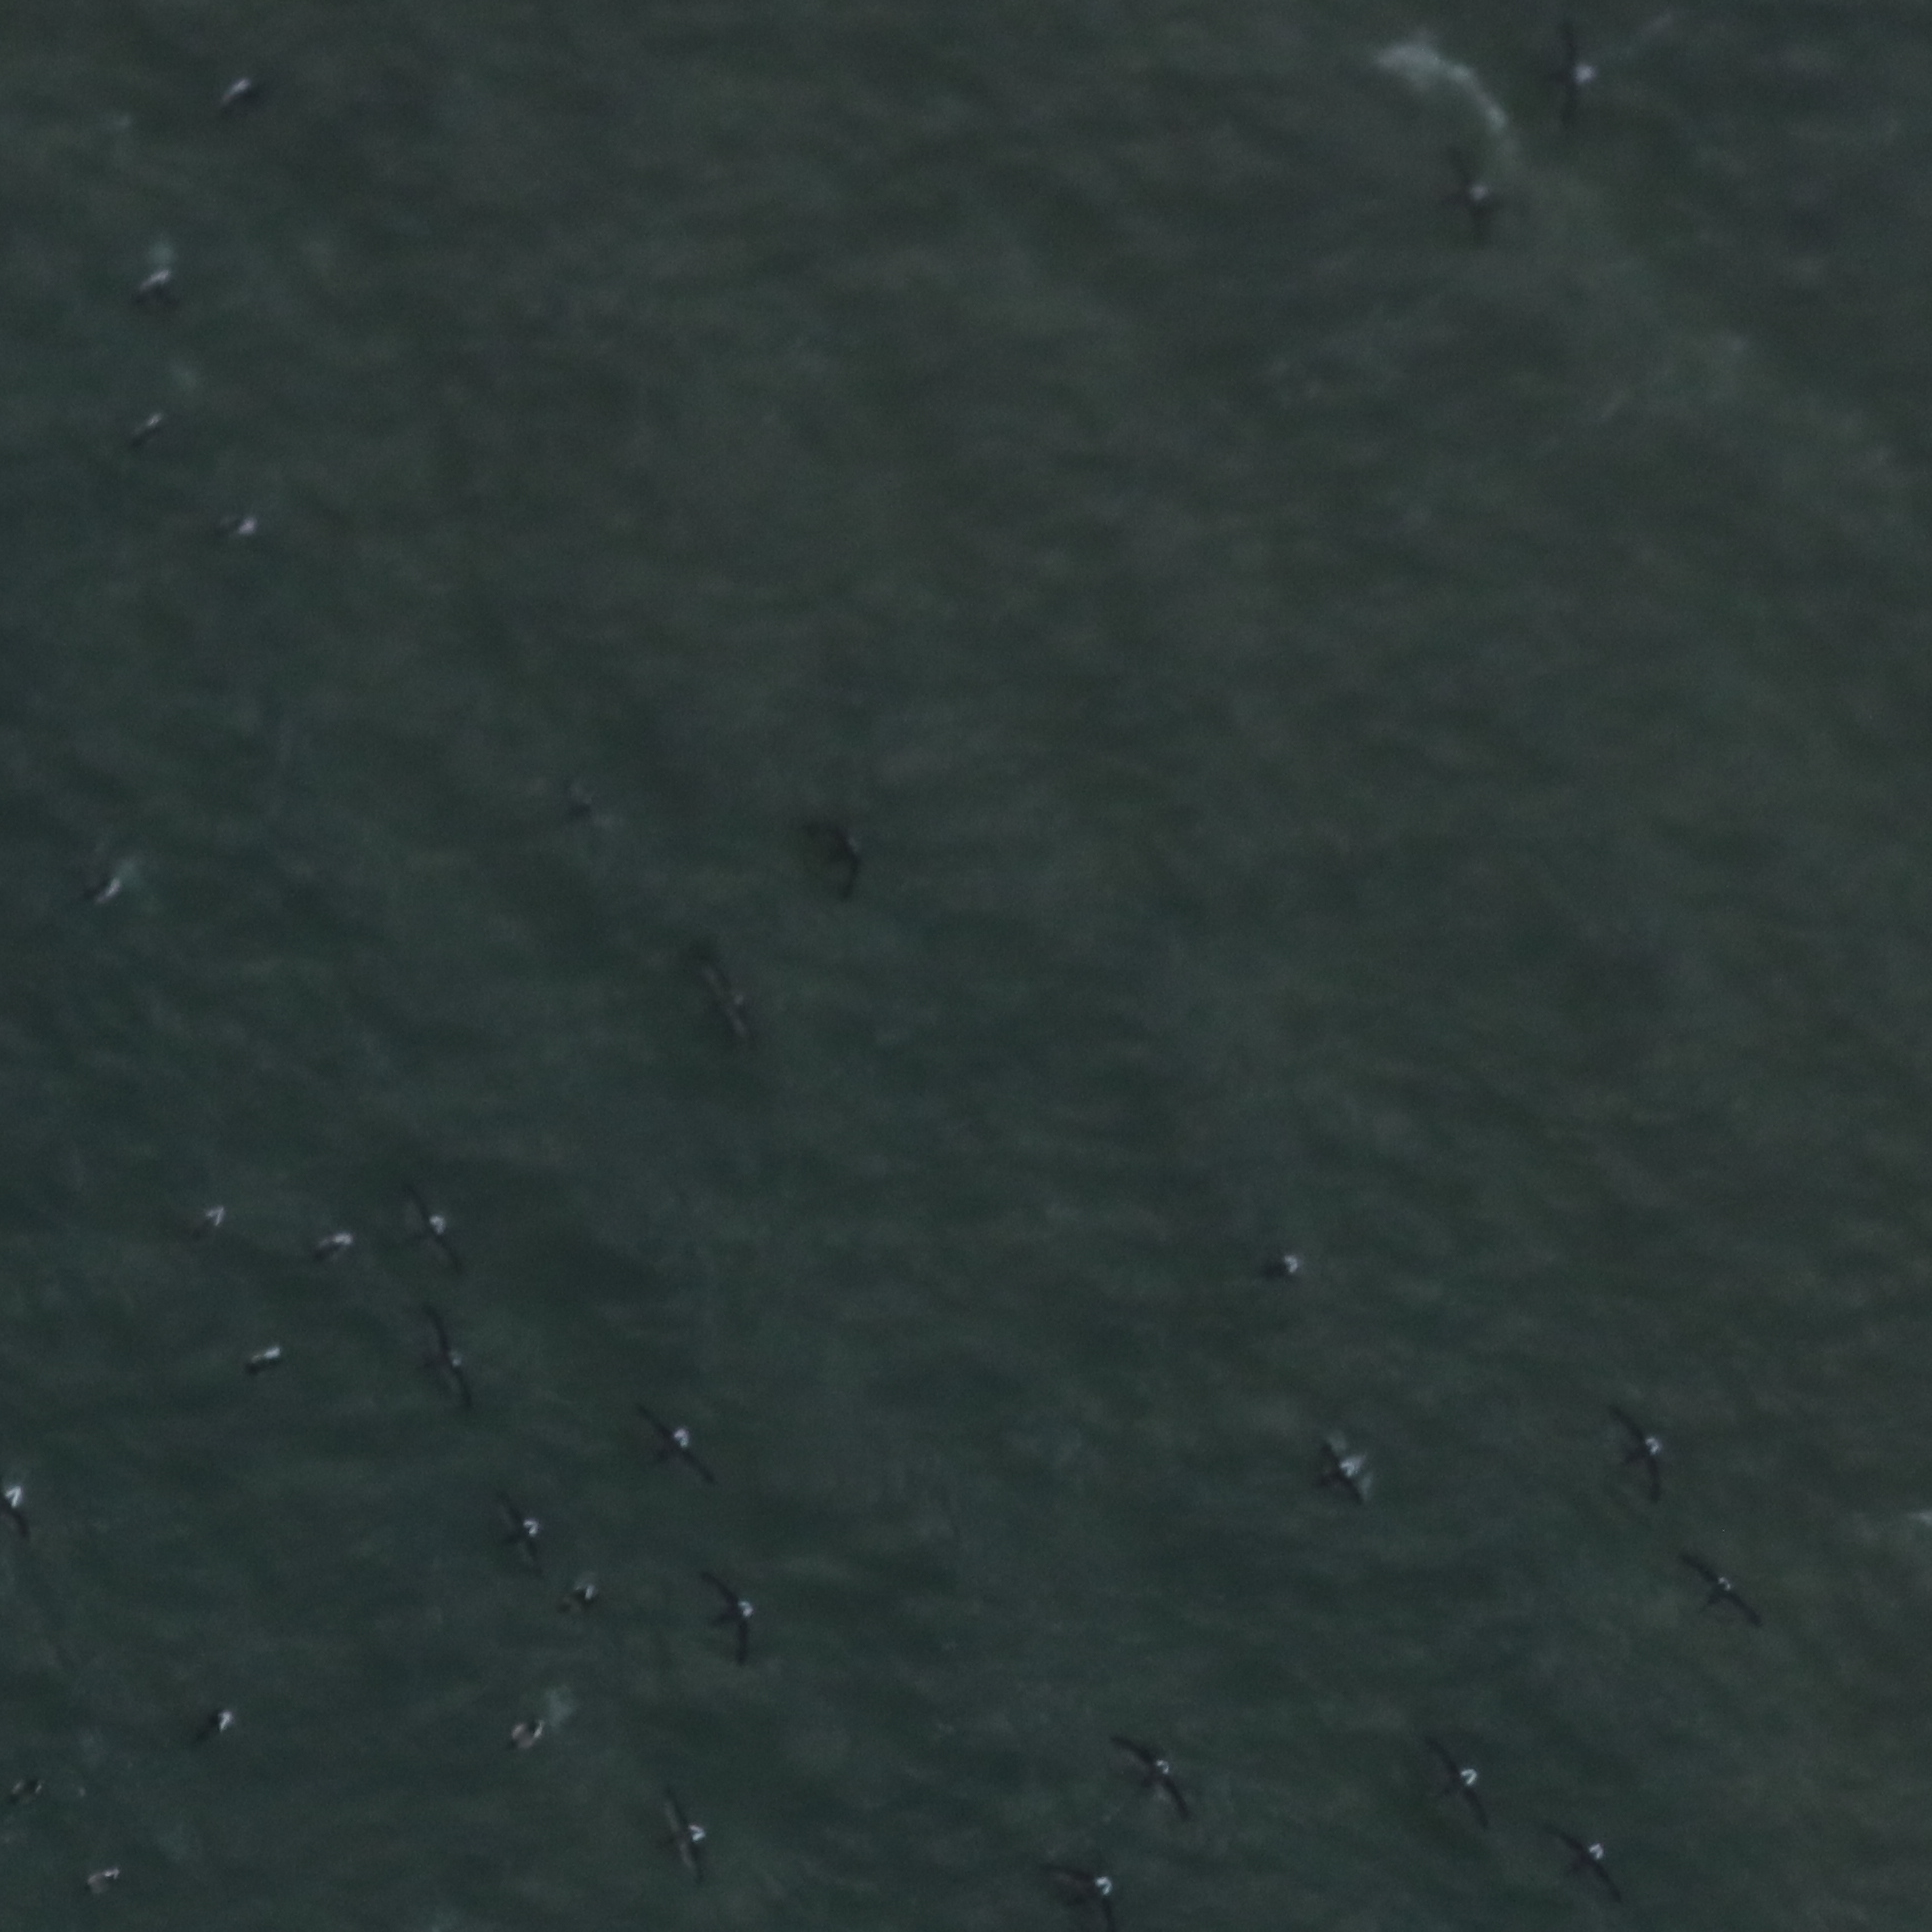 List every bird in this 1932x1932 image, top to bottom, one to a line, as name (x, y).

brant (1568, 74)
brant (245, 99)
brant (1474, 194)
brant (159, 290)
brant (149, 433)
brant (240, 526)
brant (583, 804)
brant (853, 852)
brant (107, 883)
brant (733, 1001)
brant (204, 1229)
brant (427, 1232)
brant (330, 1243)
brant (1279, 1272)
brant (448, 1354)
brant (263, 1357)
brant (674, 1444)
brant (1649, 1448)
brant (1340, 1471)
brant (5, 1508)
brant (522, 1537)
brant (1719, 1592)
brant (580, 1598)
brant (738, 1615)
brant (215, 1725)
brant (525, 1732)
brant (1150, 1770)
brant (28, 1785)
brant (1464, 1789)
brant (683, 1833)
brant (1589, 1865)
brant (104, 1879)
brant (1097, 1883)